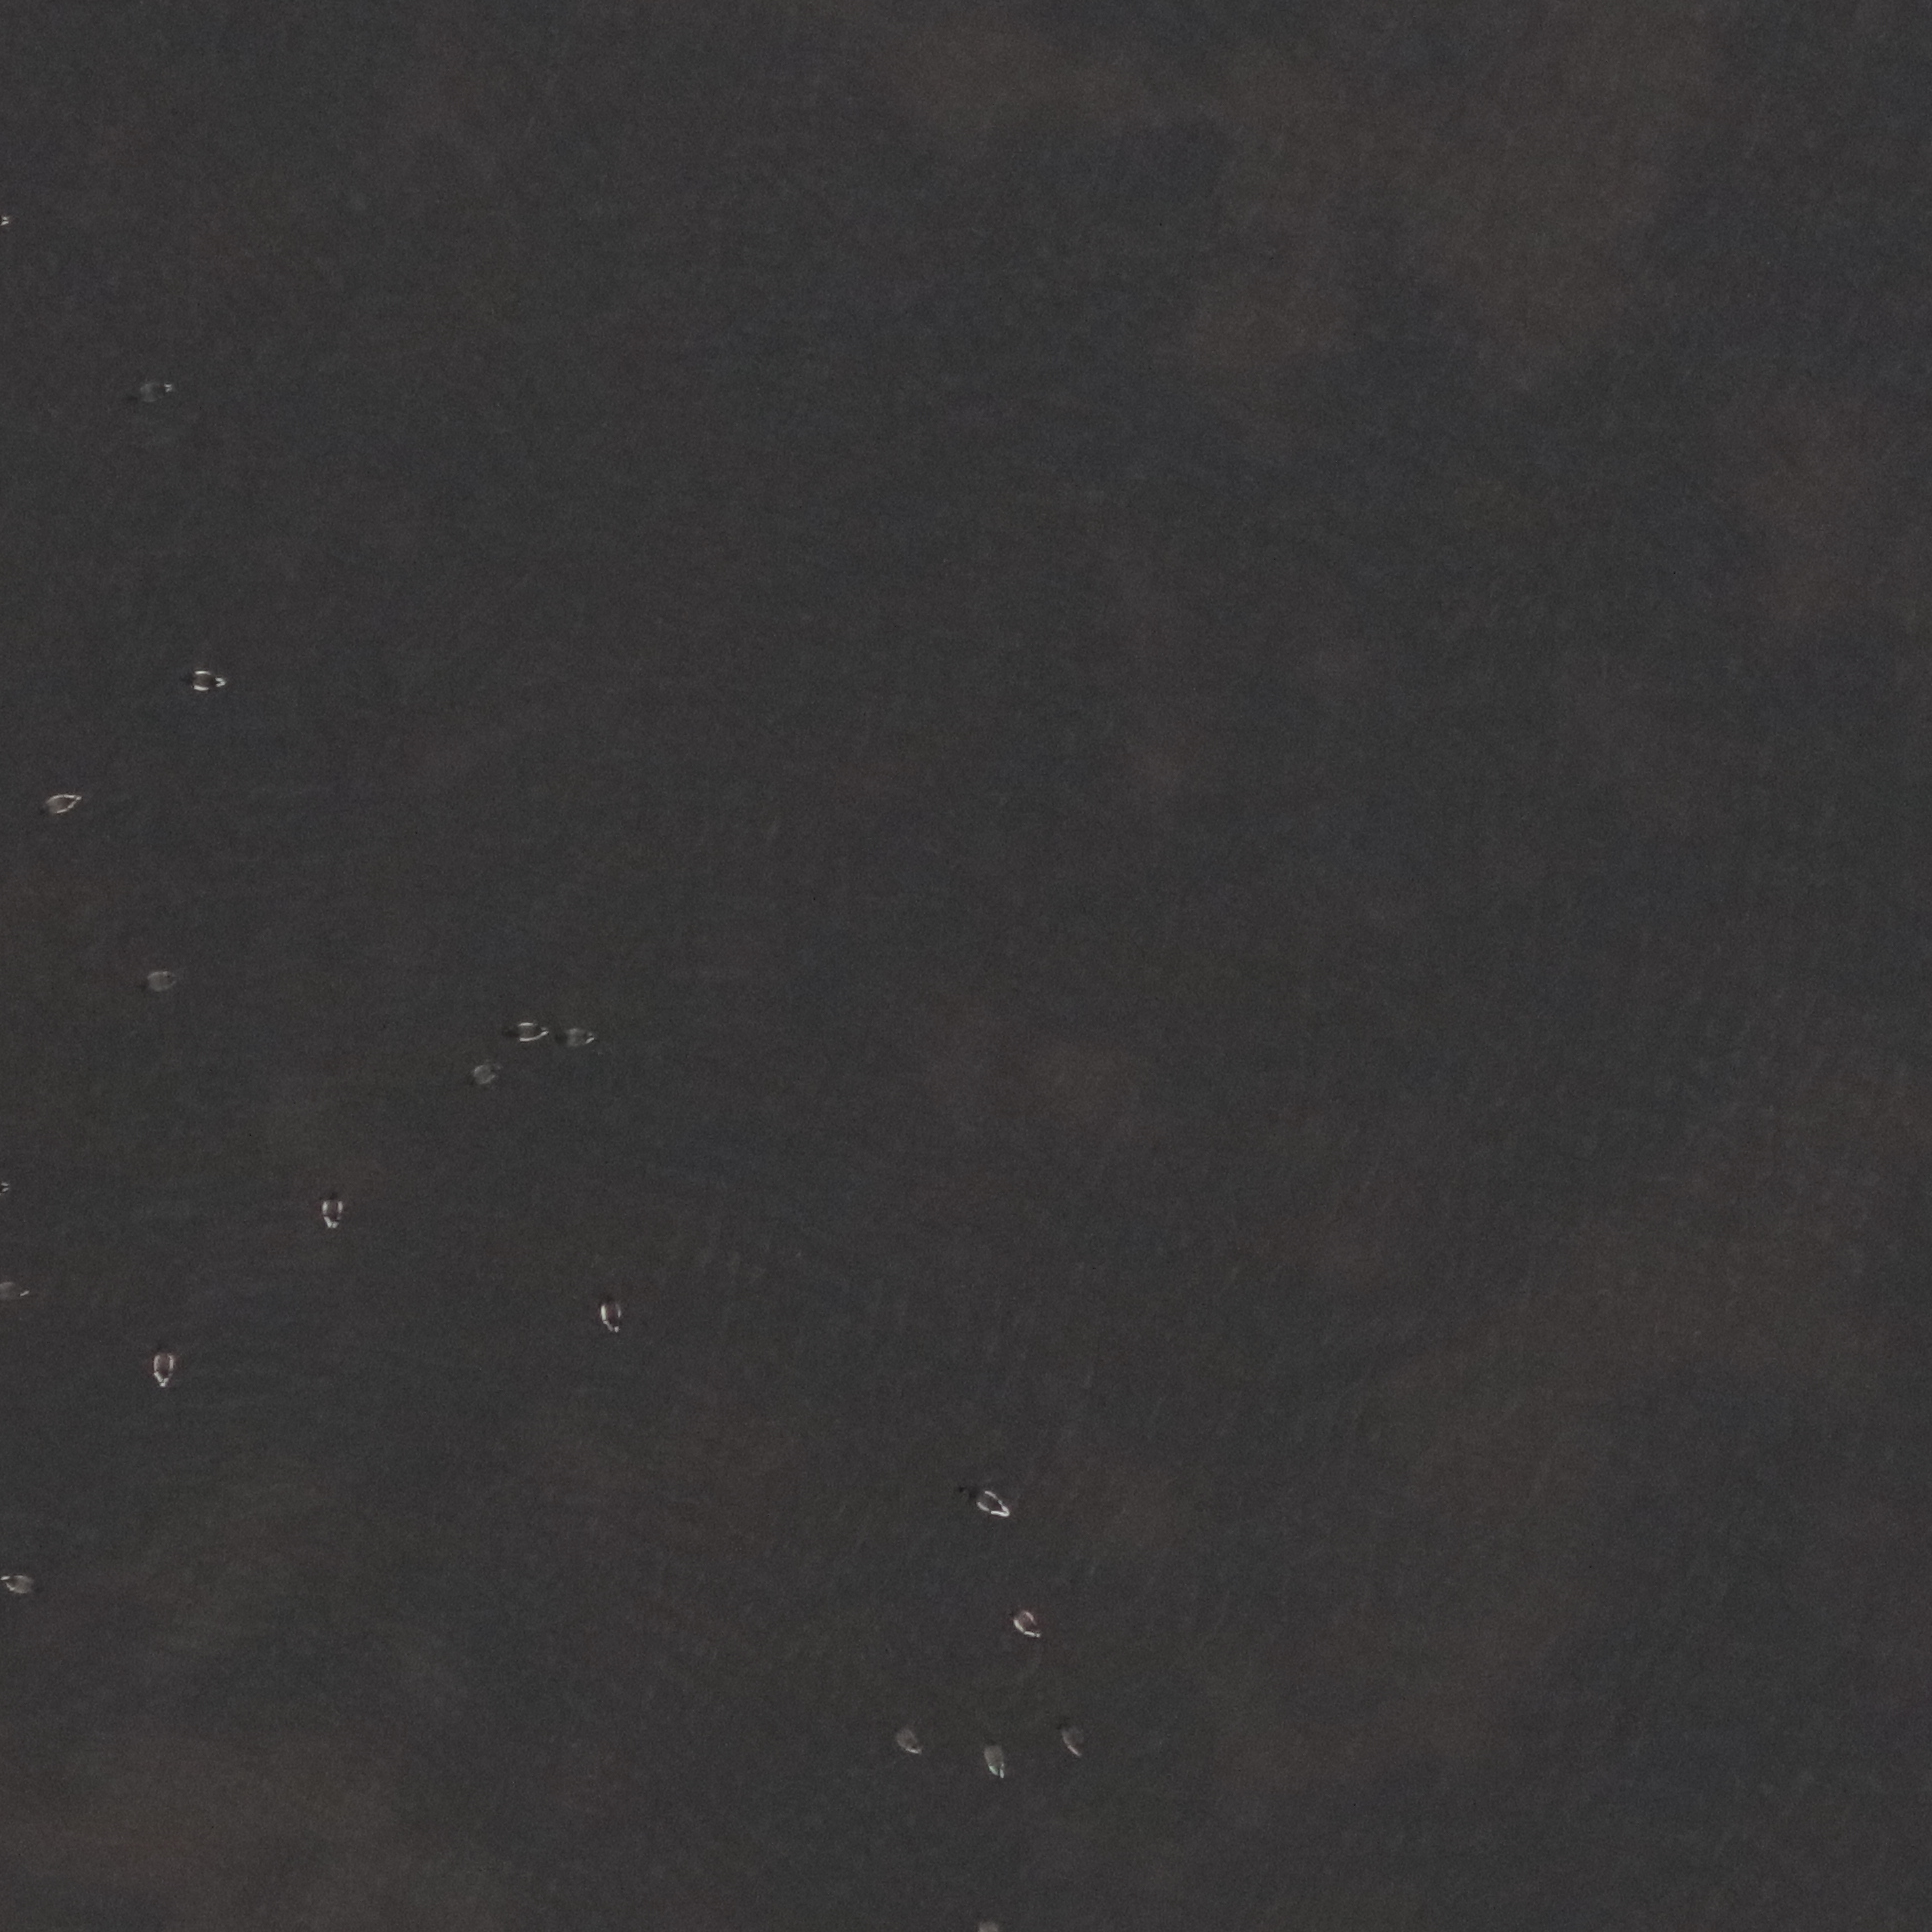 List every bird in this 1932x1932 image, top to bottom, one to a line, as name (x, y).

brant (153, 392)
brant (205, 681)
brant (60, 804)
brant (159, 980)
brant (527, 1031)
brant (575, 1034)
brant (485, 1074)
brant (333, 1209)
brant (10, 1290)
brant (612, 1313)
brant (163, 1365)
brant (987, 1501)
brant (20, 1585)
brant (1026, 1623)
brant (1071, 1740)
brant (909, 1741)
brant (993, 1759)